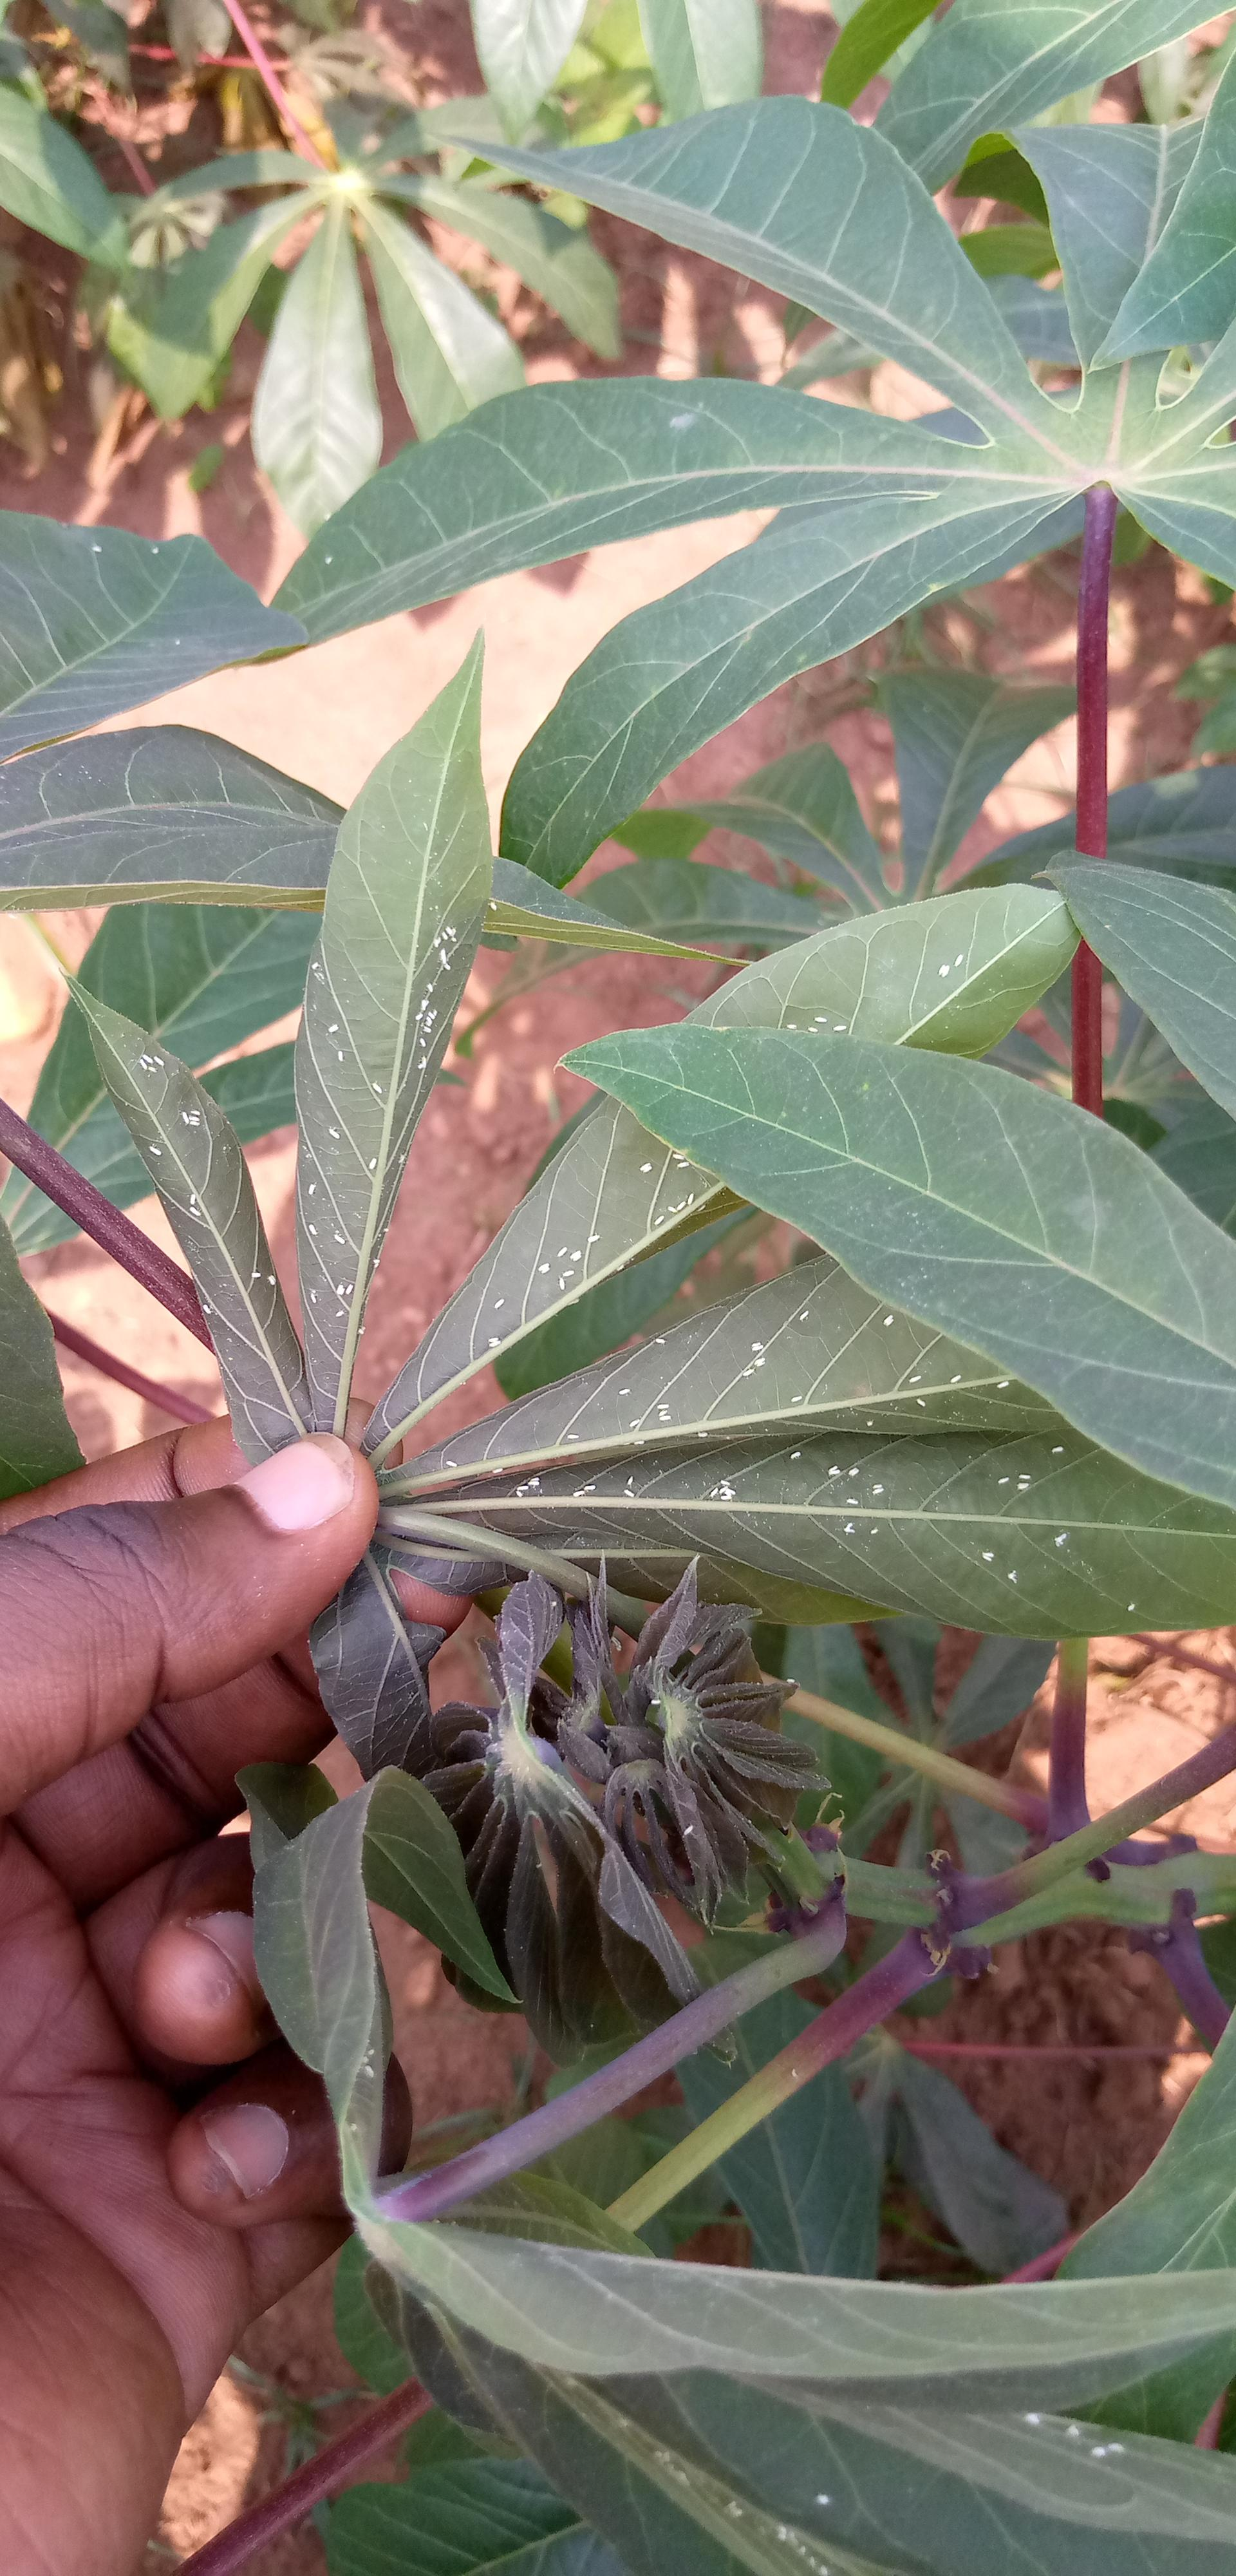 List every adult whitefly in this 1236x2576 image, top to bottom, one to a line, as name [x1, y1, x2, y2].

whitefly [89, 544, 103, 554]
whitefly [150, 545, 160, 556]
whitefly [173, 638, 182, 648]
whitefly [489, 900, 501, 912]
whitefly [445, 925, 453, 936]
whitefly [442, 931, 448, 940]
whitefly [433, 936, 442, 949]
whitefly [440, 947, 449, 964]
whitefly [953, 953, 964, 967]
whitefly [311, 961, 320, 971]
whitefly [444, 963, 452, 971]
whitefly [939, 963, 946, 976]
whitefly [942, 965, 951, 978]
whitefly [426, 982, 435, 994]
whitefly [422, 998, 429, 1011]
whitefly [427, 1011, 436, 1019]
whitefly [413, 1013, 424, 1021]
whitefly [812, 1015, 828, 1024]
whitefly [424, 1016, 434, 1027]
whitefly [785, 1022, 798, 1030]
whitefly [327, 1023, 339, 1034]
whitefly [832, 1023, 847, 1032]
whitefly [807, 1025, 819, 1034]
whitefly [421, 1025, 433, 1034]
whitefly [419, 1036, 427, 1049]
whitefly [337, 1048, 345, 1063]
whitefly [142, 1054, 154, 1065]
whitefly [153, 1054, 165, 1067]
whitefly [421, 1054, 427, 1070]
whitefly [139, 1058, 147, 1071]
whitefly [417, 1063, 424, 1070]
whitefly [147, 1065, 158, 1074]
whitefly [371, 1081, 382, 1094]
whitefly [190, 1107, 201, 1116]
whitefly [182, 1110, 189, 1124]
whitefly [189, 1115, 201, 1121]
whitefly [189, 1121, 201, 1127]
whitefly [328, 1126, 341, 1141]
whitefly [149, 1144, 162, 1156]
whitefly [671, 1152, 686, 1161]
whitefly [368, 1157, 377, 1171]
whitefly [675, 1160, 691, 1170]
whitefly [640, 1162, 651, 1173]
whitefly [644, 1165, 653, 1173]
whitefly [307, 1181, 316, 1197]
whitefly [688, 1192, 695, 1206]
whitefly [189, 1193, 197, 1206]
whitefly [676, 1202, 687, 1212]
whitefly [189, 1206, 202, 1217]
whitefly [666, 1206, 678, 1214]
whitefly [652, 1213, 664, 1226]
whitefly [308, 1222, 319, 1236]
whitefly [333, 1233, 346, 1245]
whitefly [586, 1233, 601, 1243]
whitefly [557, 1245, 568, 1258]
whitefly [538, 1262, 550, 1273]
whitefly [542, 1266, 550, 1274]
whitefly [249, 1269, 261, 1279]
whitefly [562, 1269, 575, 1277]
whitefly [268, 1274, 277, 1287]
whitefly [559, 1276, 565, 1291]
whitefly [336, 1282, 344, 1296]
whitefly [346, 1283, 354, 1296]
whitefly [310, 1291, 318, 1305]
whitefly [491, 1297, 506, 1310]
whitefly [202, 1303, 212, 1315]
whitefly [798, 1308, 810, 1323]
whitefly [334, 1309, 345, 1318]
whitefly [882, 1312, 895, 1327]
whitefly [357, 1326, 366, 1336]
whitefly [487, 1336, 500, 1342]
whitefly [654, 1336, 667, 1346]
whitefly [489, 1340, 501, 1349]
whitefly [749, 1340, 762, 1347]
whitefly [751, 1345, 764, 1354]
whitefly [753, 1356, 766, 1367]
whitefly [742, 1367, 754, 1378]
whitefly [949, 1373, 962, 1384]
whitefly [907, 1374, 924, 1385]
whitefly [995, 1379, 1010, 1389]
whitefly [616, 1387, 635, 1396]
whitefly [789, 1394, 804, 1403]
whitefly [915, 1396, 926, 1408]
whitefly [657, 1402, 670, 1409]
whitefly [657, 1409, 668, 1416]
whitefly [658, 1415, 673, 1421]
whitefly [629, 1418, 641, 1428]
whitefly [864, 1418, 876, 1428]
whitefly [697, 1430, 709, 1439]
whitefly [566, 1432, 581, 1440]
whitefly [632, 1440, 645, 1446]
whitefly [1049, 1443, 1064, 1455]
whitefly [789, 1450, 802, 1461]
whitefly [445, 1459, 458, 1468]
whitefly [827, 1464, 839, 1472]
whitefly [847, 1466, 862, 1478]
whitefly [491, 1467, 504, 1474]
whitefly [829, 1468, 841, 1476]
whitefly [1016, 1473, 1032, 1481]
whitefly [626, 1475, 635, 1487]
whitefly [529, 1475, 539, 1482]
whitefly [995, 1475, 1009, 1485]
whitefly [720, 1479, 732, 1485]
whitefly [527, 1480, 540, 1487]
whitefly [1015, 1481, 1029, 1492]
whitefly [872, 1482, 883, 1489]
whitefly [583, 1484, 596, 1492]
whitefly [516, 1485, 530, 1490]
whitefly [720, 1486, 729, 1493]
whitefly [709, 1487, 720, 1499]
whitefly [727, 1488, 736, 1495]
whitefly [872, 1488, 885, 1497]
whitefly [572, 1488, 585, 1497]
whitefly [623, 1488, 635, 1499]
whitefly [515, 1490, 523, 1499]
whitefly [720, 1495, 733, 1501]
whitefly [845, 1497, 861, 1506]
whitefly [841, 1521, 856, 1535]
whitefly [869, 1526, 879, 1535]
whitefly [1054, 1531, 1068, 1549]
whitefly [980, 1550, 993, 1557]
whitefly [981, 1555, 993, 1563]
whitefly [1006, 1567, 1019, 1586]
whitefly [1125, 1602, 1137, 1613]
whitefly [783, 1676, 796, 1684]
whitefly [650, 1699, 662, 1707]
whitefly [682, 1823, 696, 1835]